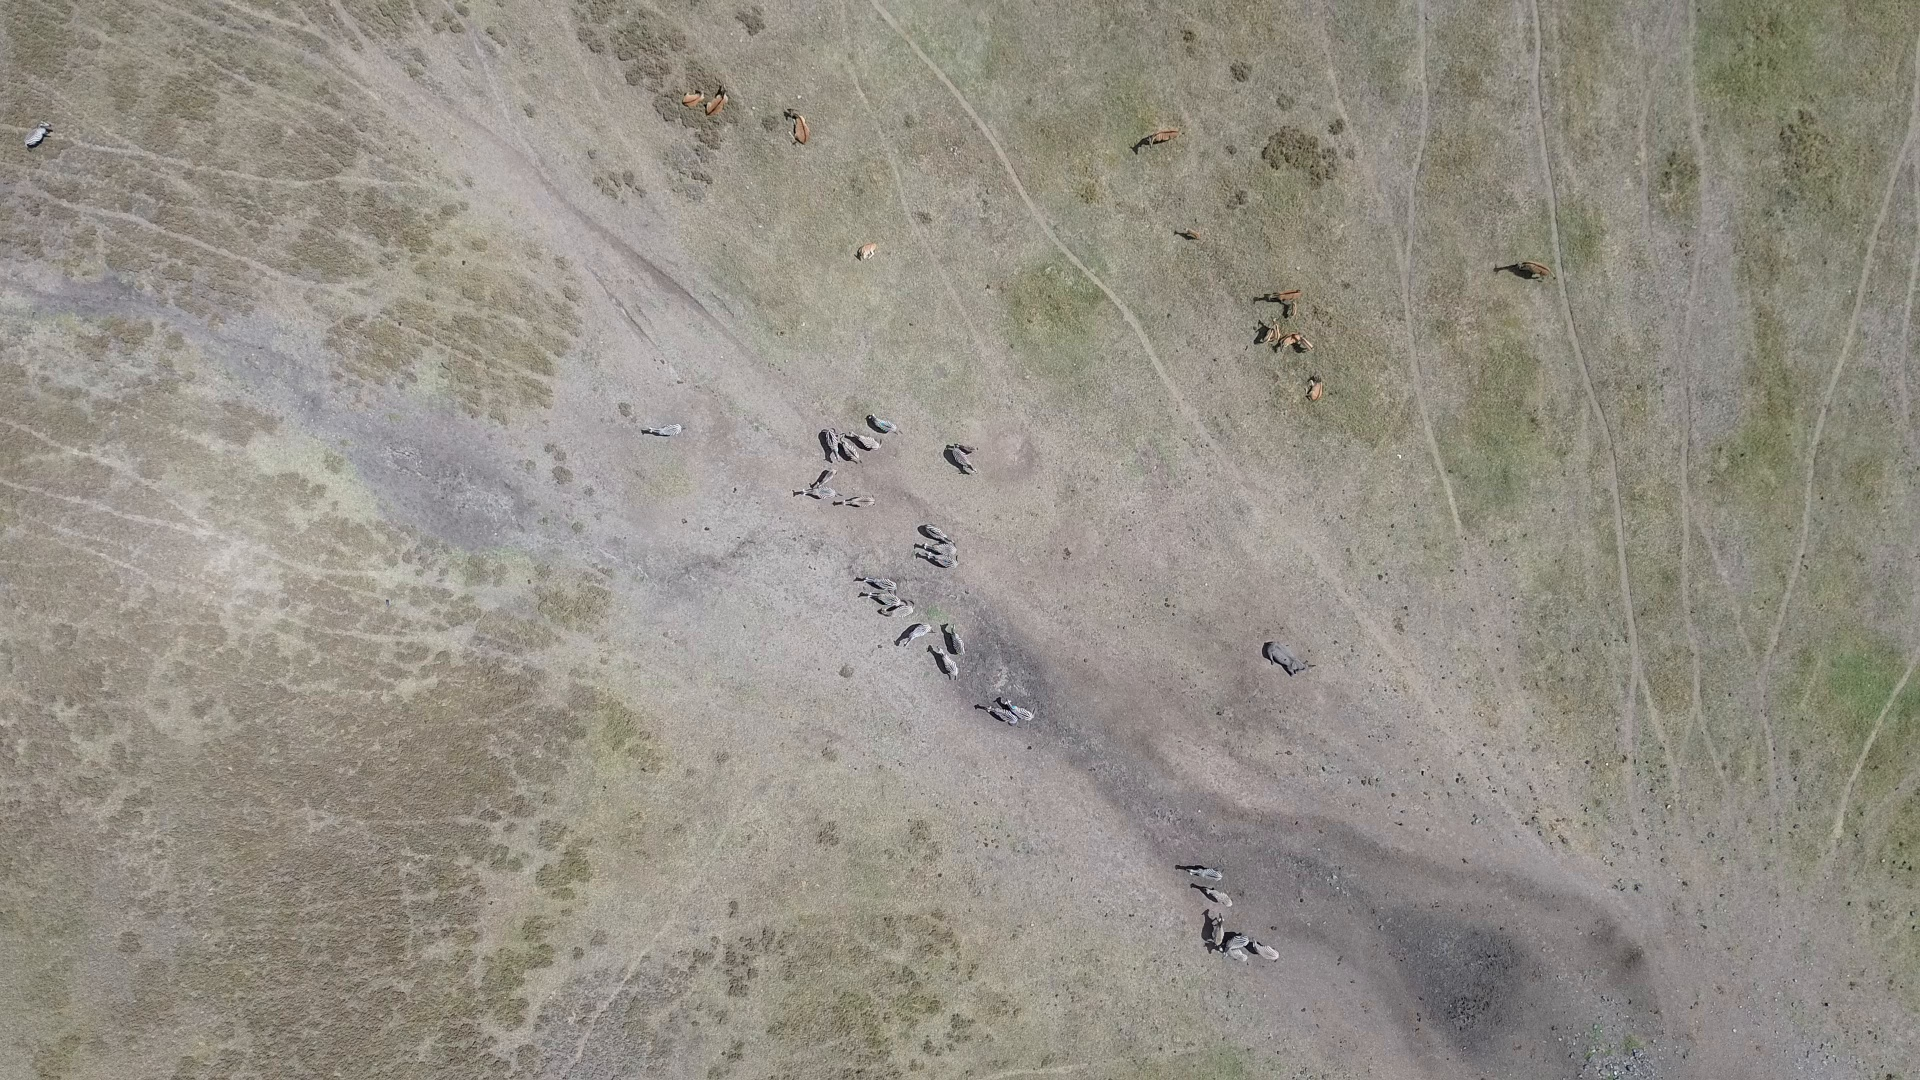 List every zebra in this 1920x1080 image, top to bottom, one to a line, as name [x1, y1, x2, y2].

zebra [25, 122, 52, 147]
zebra [869, 417, 896, 435]
zebra [645, 423, 684, 437]
zebra [824, 427, 840, 456]
zebra [858, 427, 882, 449]
zebra [840, 436, 863, 462]
zebra [950, 441, 974, 457]
zebra [947, 450, 971, 471]
zebra [816, 470, 837, 487]
zebra [792, 486, 838, 499]
zebra [839, 496, 879, 509]
zebra [924, 524, 951, 543]
zebra [923, 542, 962, 555]
zebra [925, 552, 958, 570]
zebra [858, 576, 899, 589]
zebra [868, 589, 900, 605]
zebra [886, 603, 914, 619]
zebra [899, 624, 929, 645]
zebra [946, 624, 963, 654]
zebra [933, 644, 958, 678]
zebra [1000, 700, 1030, 719]
zebra [984, 706, 1018, 725]
zebra [1186, 867, 1220, 879]
zebra [1206, 887, 1234, 908]
zebra [1211, 915, 1225, 947]
zebra [1224, 934, 1253, 952]
zebra [1251, 937, 1282, 961]
zebra [1224, 941, 1253, 964]